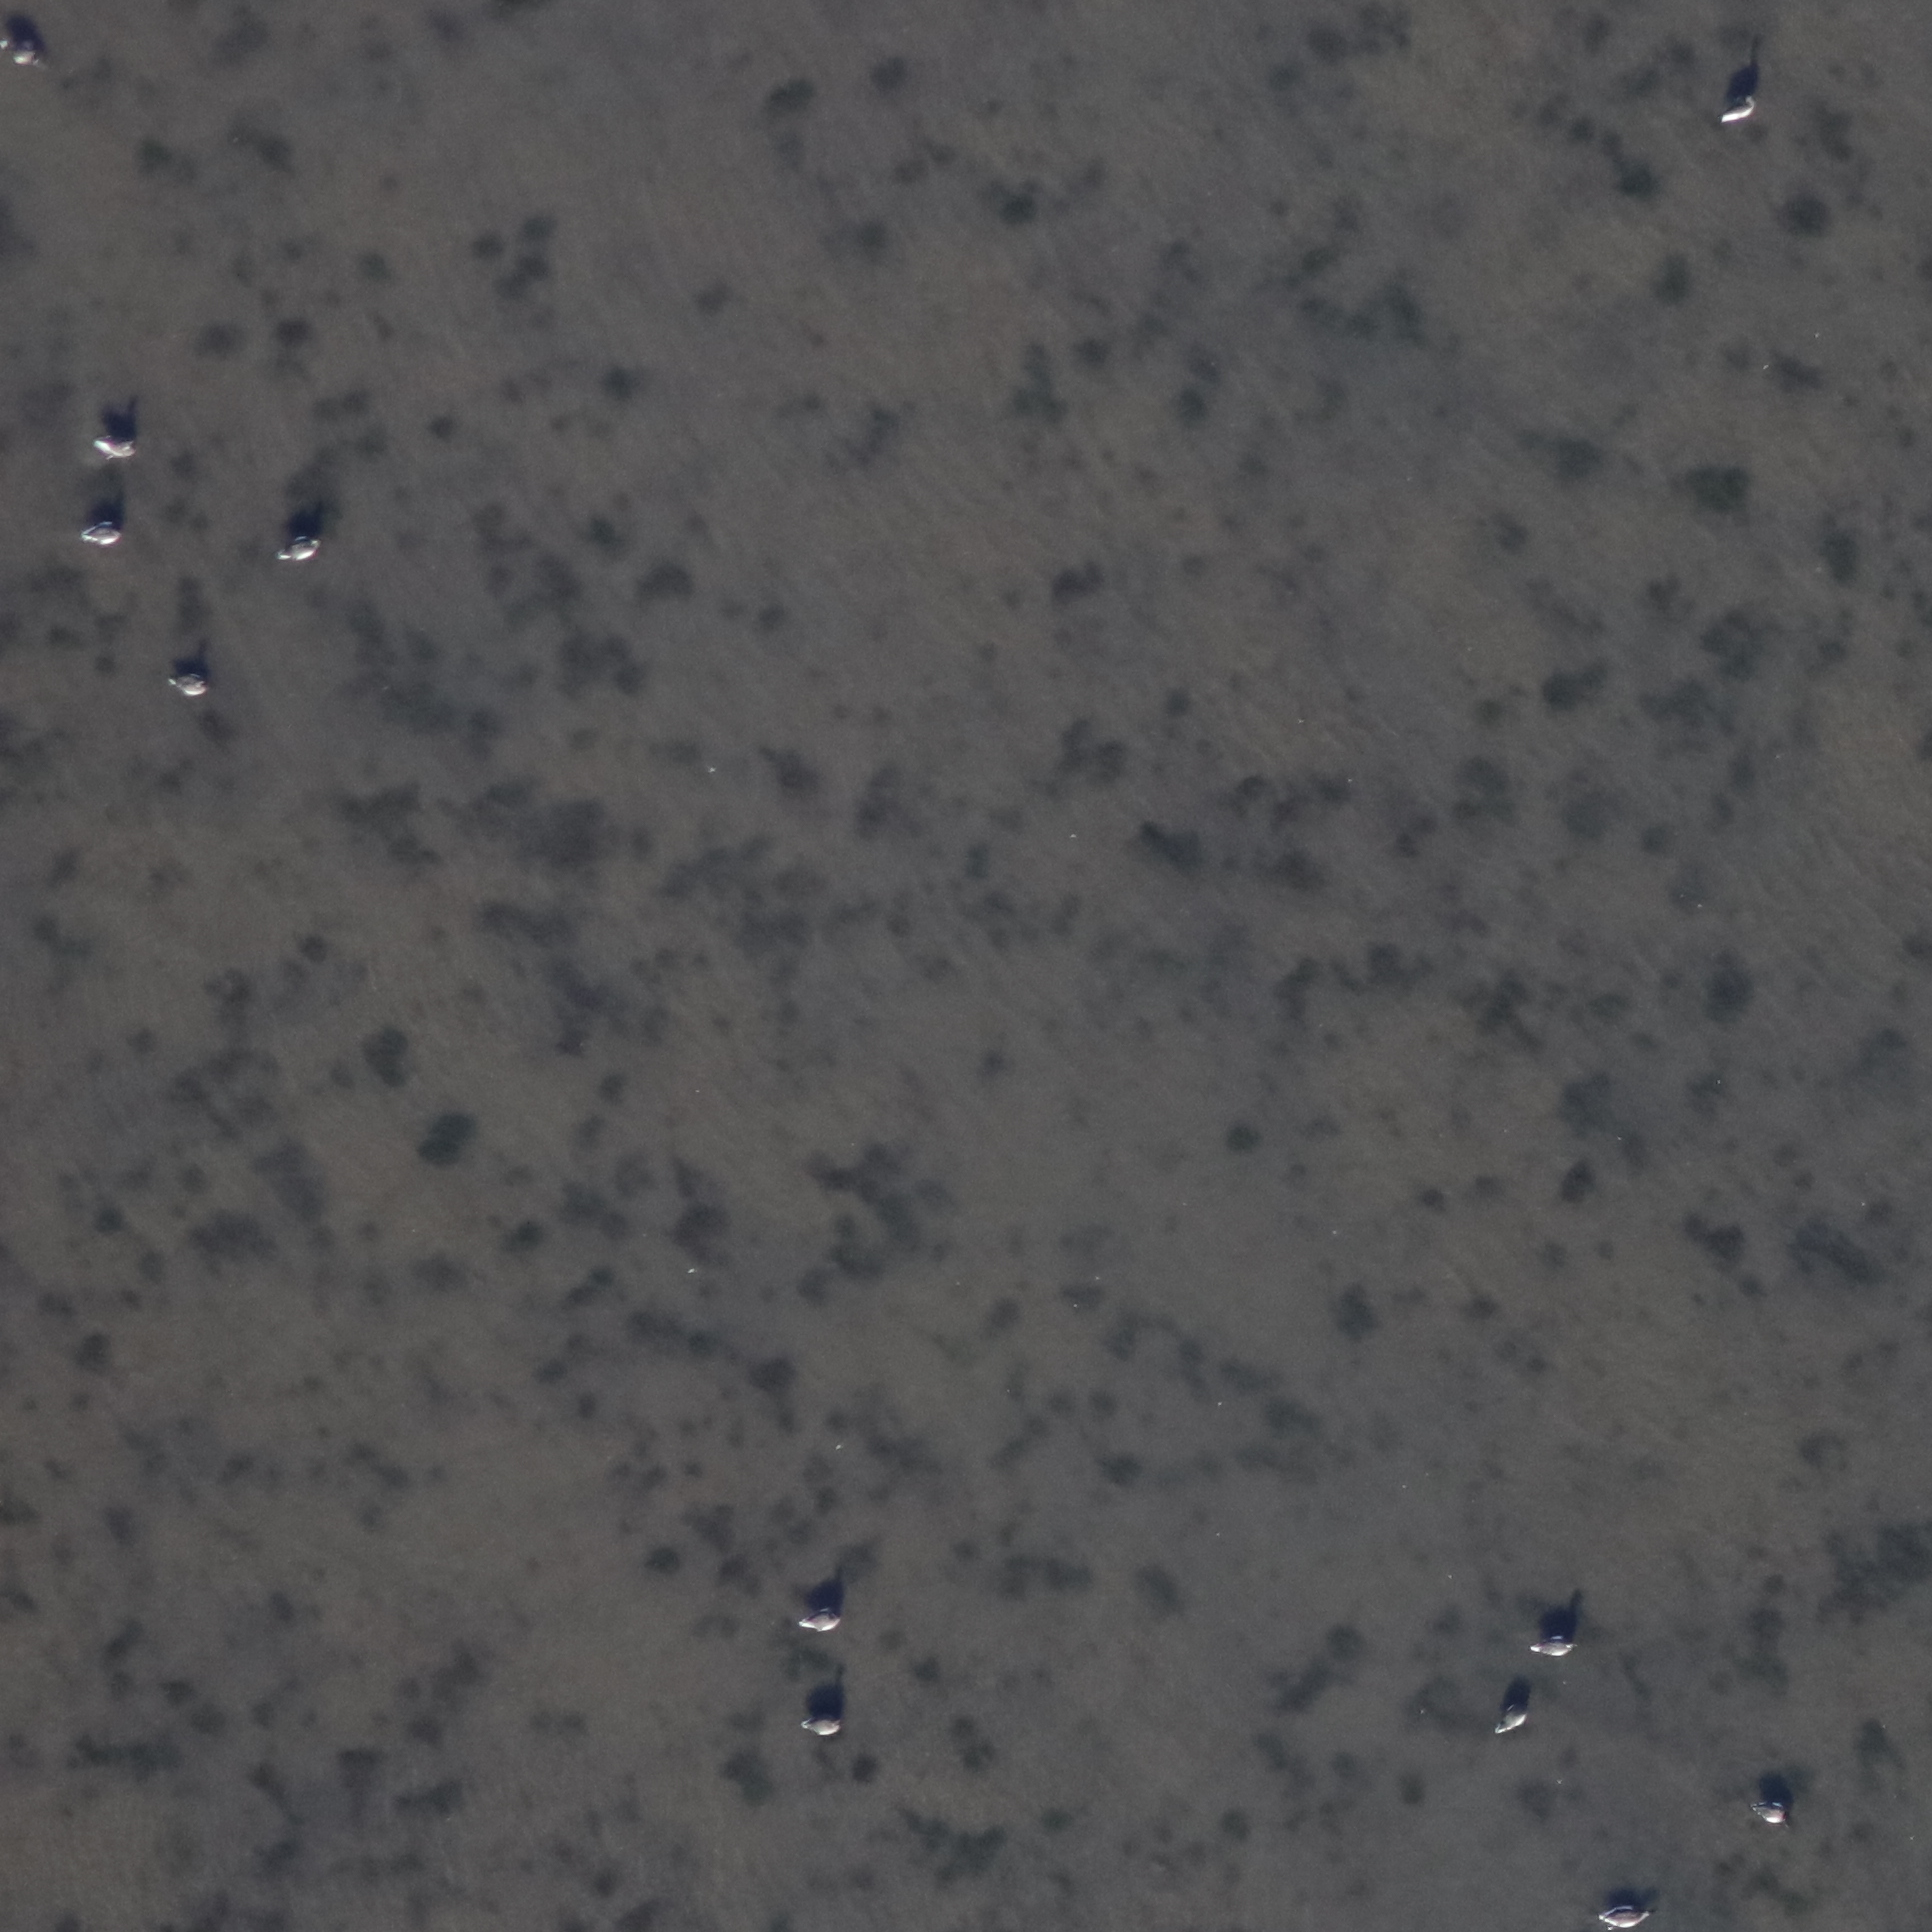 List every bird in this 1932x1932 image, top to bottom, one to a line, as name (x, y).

brant (20, 48)
brant (1740, 108)
brant (115, 446)
brant (103, 533)
brant (303, 547)
brant (191, 684)
brant (820, 1618)
brant (1551, 1646)
brant (1511, 1717)
brant (822, 1725)
brant (1774, 1811)
brant (1625, 1916)